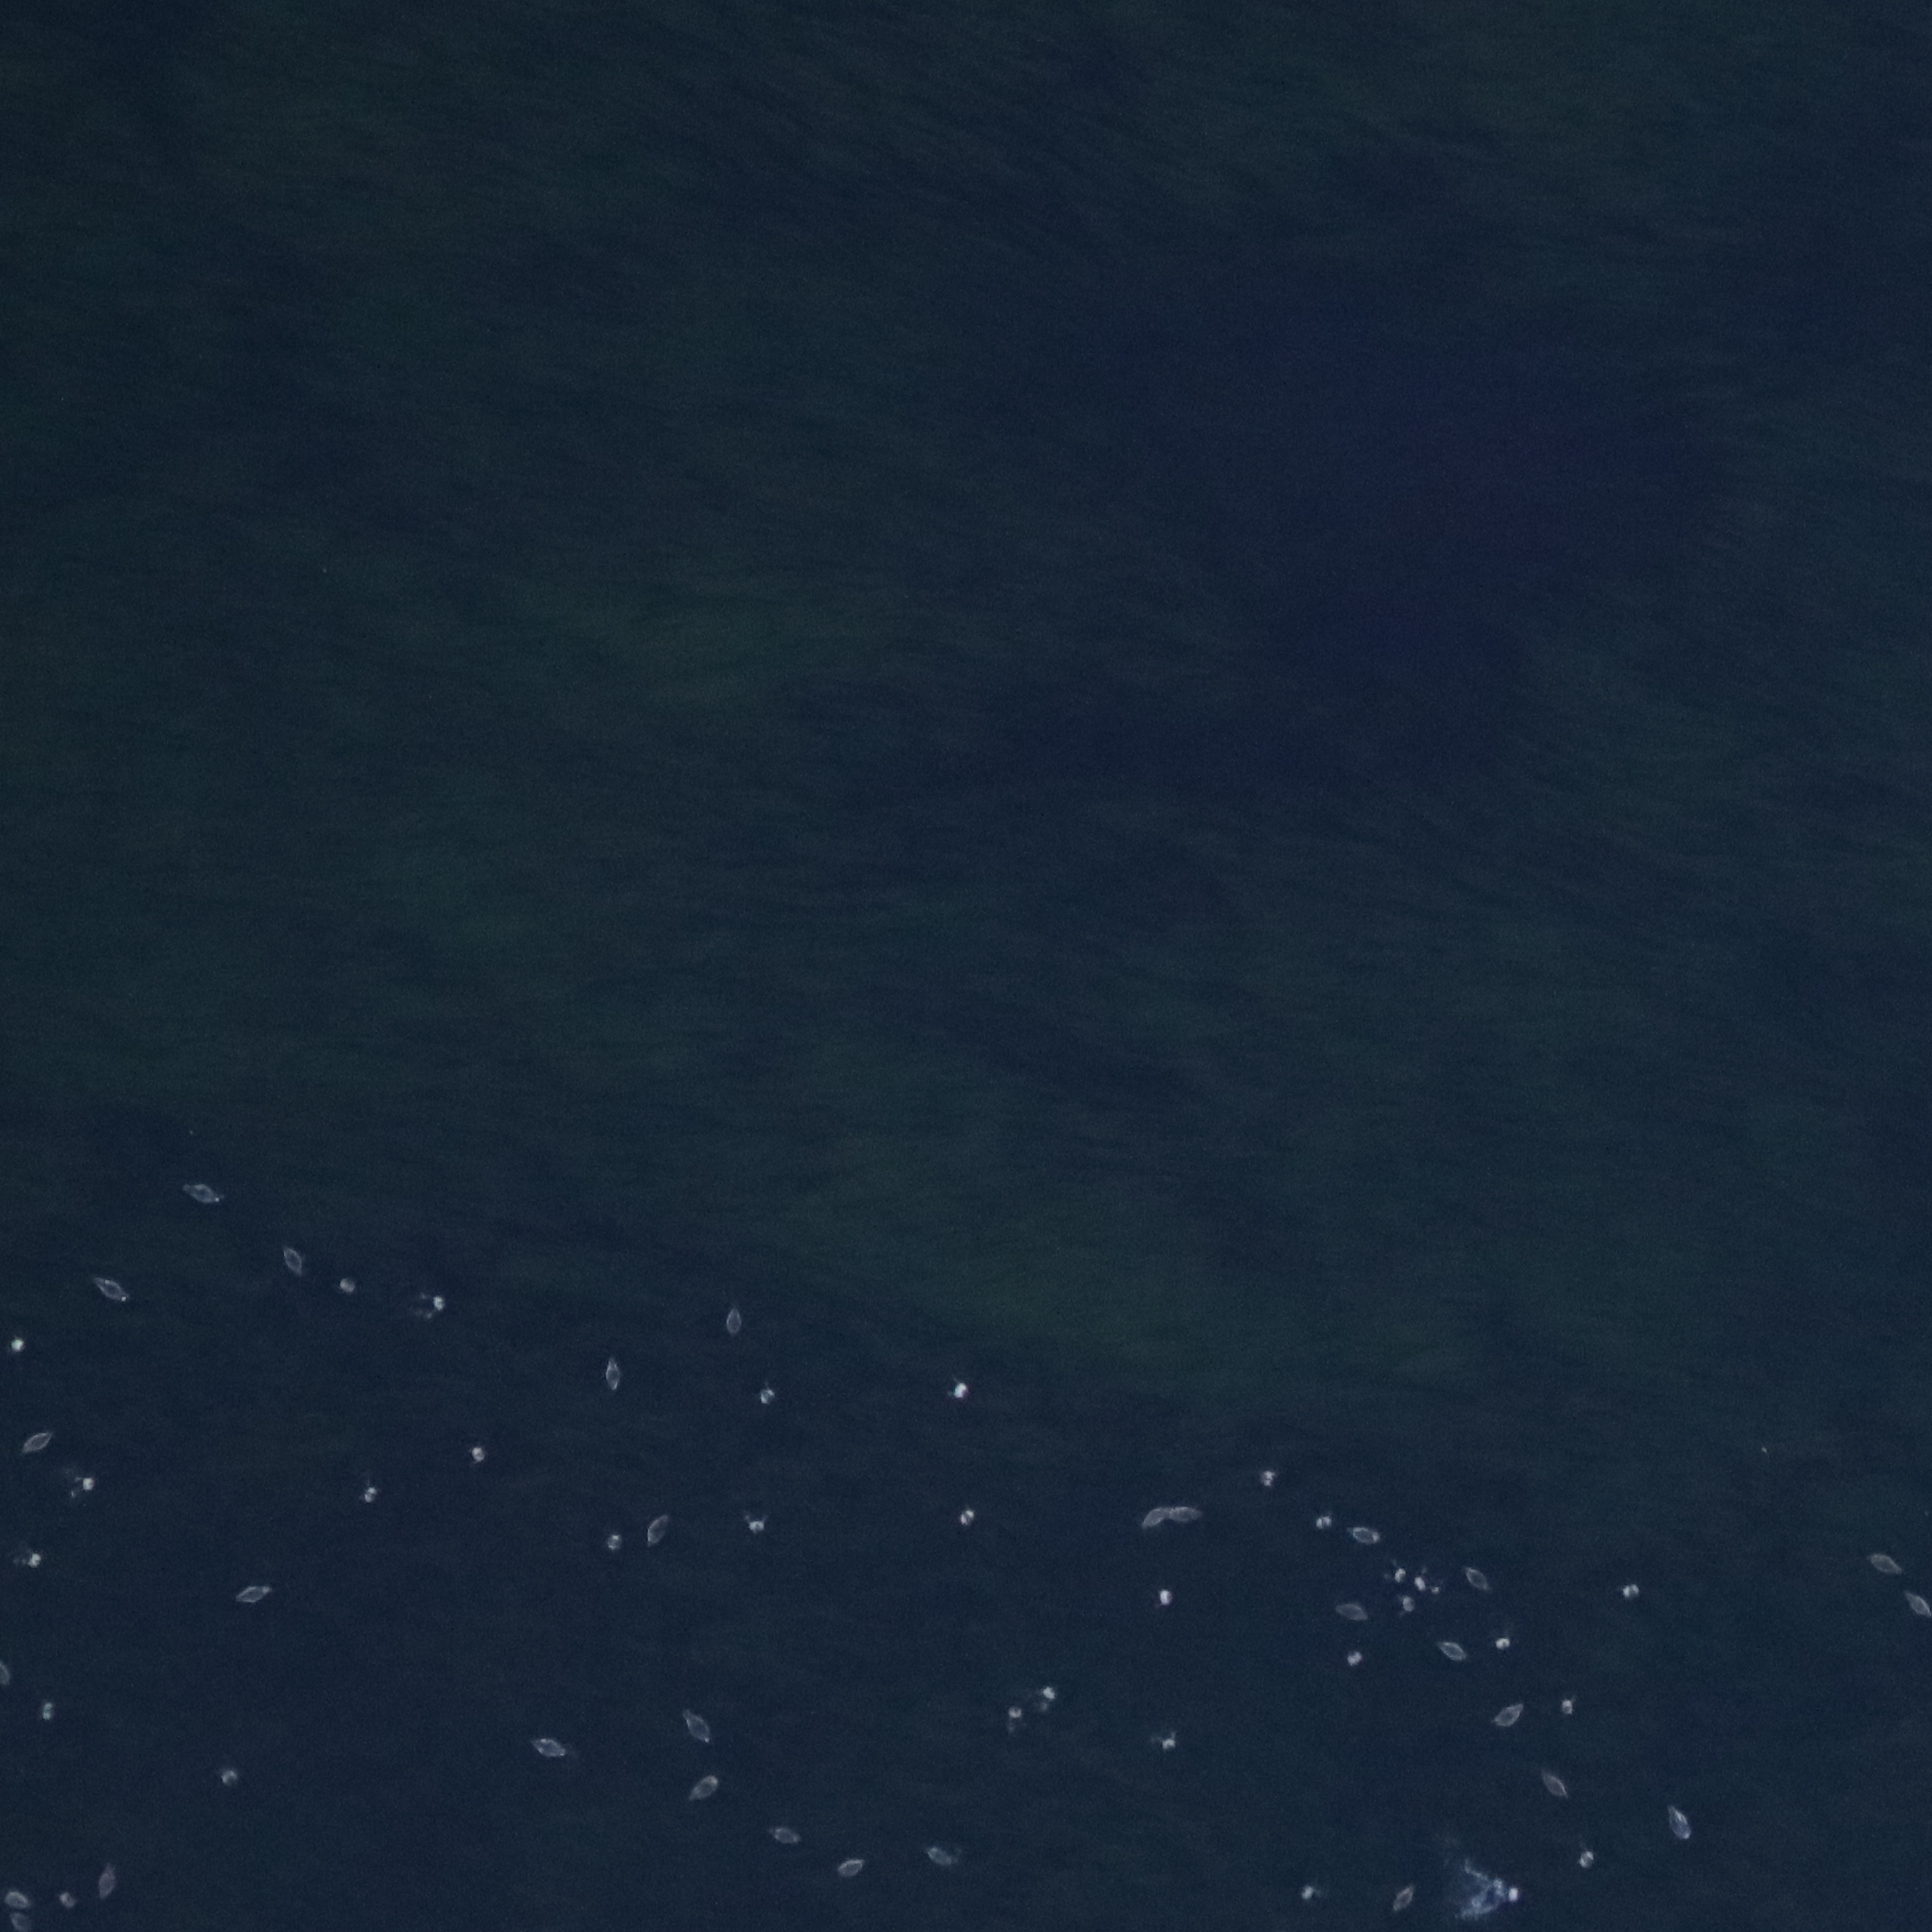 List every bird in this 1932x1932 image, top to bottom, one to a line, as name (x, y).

emperor goose (203, 1193)
other bird (293, 1261)
other bird (349, 1285)
emperor goose (113, 1291)
other bird (439, 1304)
other bird (734, 1320)
other bird (17, 1346)
other bird (612, 1373)
other bird (962, 1390)
other bird (767, 1396)
other bird (36, 1443)
other bird (478, 1454)
other bird (1264, 1477)
other bird (88, 1484)
other bird (371, 1495)
other bird (1157, 1515)
other bird (1182, 1515)
other bird (966, 1517)
other bird (1321, 1521)
other bird (755, 1523)
other bird (656, 1530)
emperor goose (1365, 1536)
other bird (615, 1541)
other bird (34, 1560)
other bird (1884, 1564)
other bird (1398, 1575)
other bird (1476, 1579)
other bird (1424, 1582)
other bird (1629, 1590)
emperor goose (253, 1595)
other bird (1164, 1596)
other bird (1917, 1605)
other bird (1407, 1607)
other bird (1355, 1612)
other bird (1503, 1643)
other bird (1453, 1652)
other bird (1352, 1661)
other bird (1048, 1696)
other bird (1567, 1705)
other bird (46, 1711)
other bird (1015, 1715)
other bird (1509, 1716)
emperor goose (699, 1727)
other bird (1167, 1743)
other bird (551, 1747)
other bird (227, 1777)
emperor goose (707, 1786)
other bird (1556, 1786)
emperor goose (1680, 1825)
other bird (785, 1836)
other bird (940, 1856)
other bird (1586, 1860)
other bird (848, 1868)
other bird (107, 1882)
other bird (1513, 1893)
other bird (1307, 1895)
other bird (16, 1899)
other bird (67, 1900)
other bird (1404, 1901)
other bird (20, 1921)